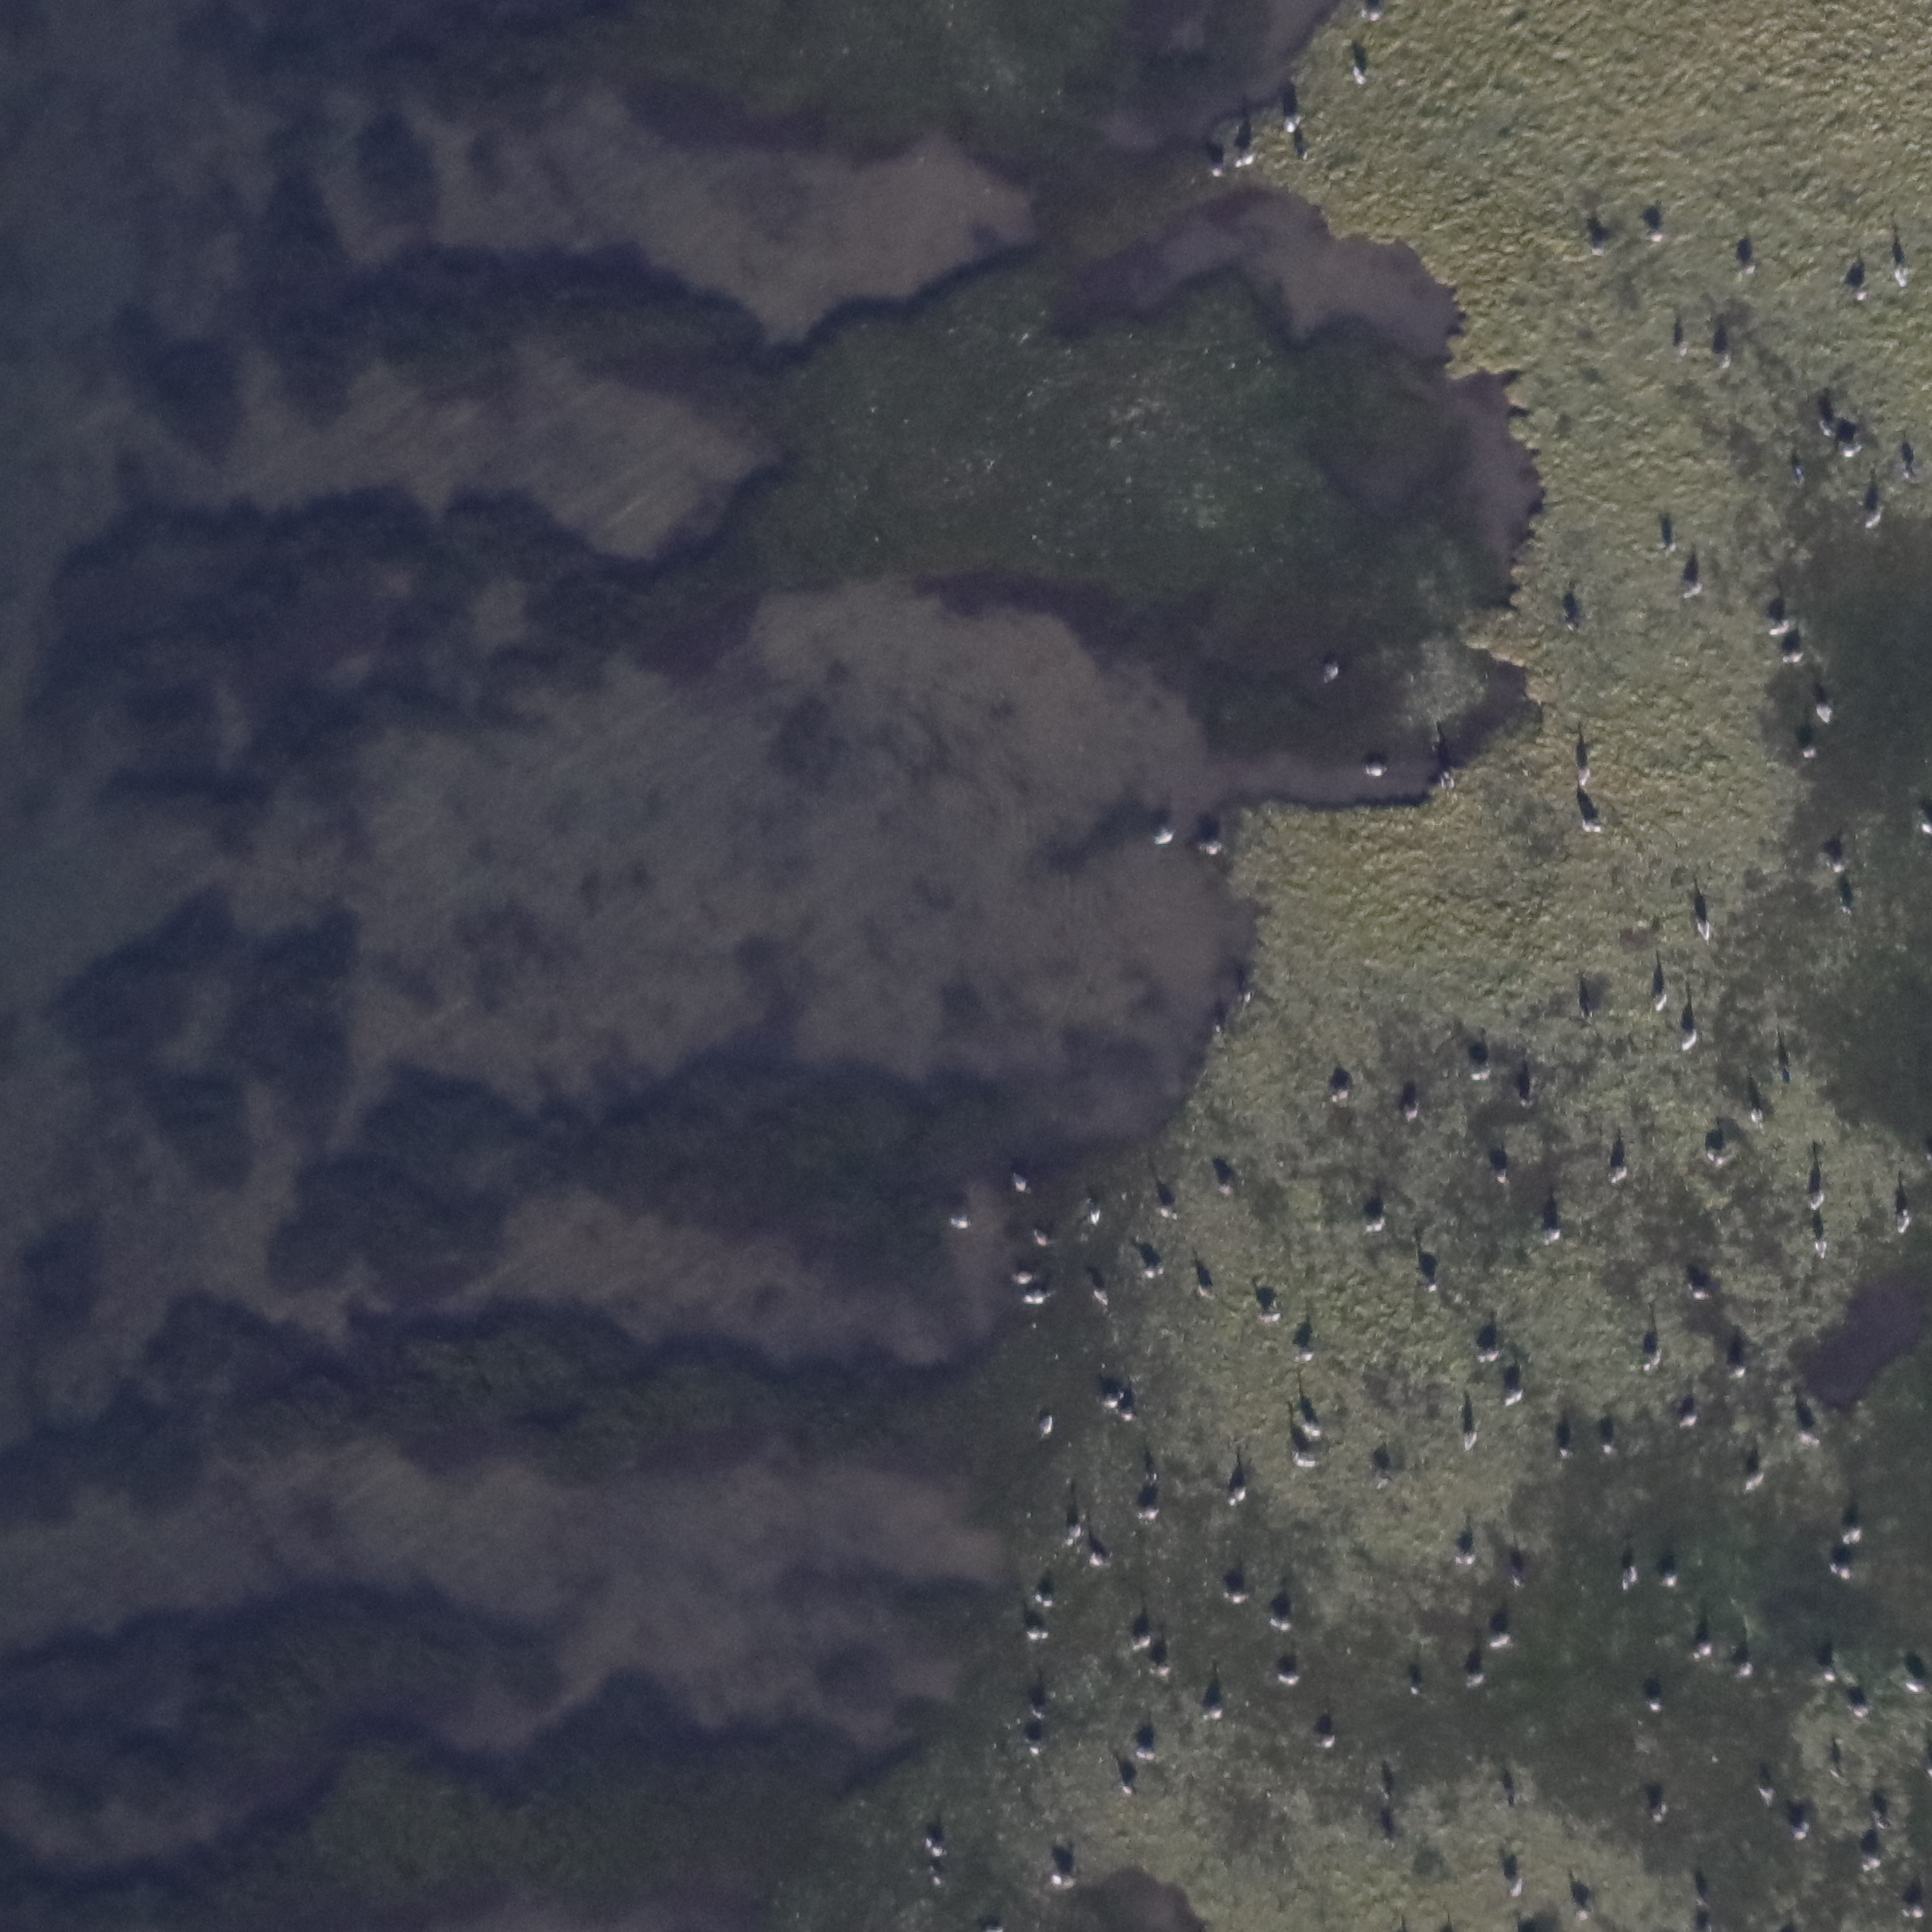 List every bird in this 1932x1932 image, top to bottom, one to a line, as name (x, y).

brant (1376, 11)
brant (1360, 80)
brant (1287, 128)
brant (1294, 151)
brant (1247, 158)
brant (1221, 174)
brant (1668, 228)
brant (1755, 265)
brant (1907, 271)
brant (1864, 293)
brant (1685, 345)
brant (1727, 355)
brant (1836, 433)
brant (1855, 451)
brant (1810, 469)
brant (1903, 477)
brant (1875, 528)
brant (1666, 539)
brant (1689, 595)
brant (1779, 624)
brant (1572, 630)
brant (1797, 653)
brant (1339, 667)
brant (1824, 716)
brant (1813, 763)
brant (1375, 774)
brant (1583, 774)
brant (1449, 781)
brant (1587, 830)
brant (1166, 831)
brant (1217, 843)
brant (1837, 864)
brant (1843, 907)
brant (1707, 927)
brant (1244, 997)
brant (1662, 999)
brant (1579, 1022)
brant (1696, 1044)
brant (1481, 1070)
brant (1785, 1075)
brant (1348, 1089)
brant (1522, 1099)
brant (1419, 1115)
brant (1765, 1116)
brant (1721, 1161)
brant (1615, 1175)
brant (1505, 1177)
brant (1022, 1178)
brant (1222, 1195)
brant (1822, 1203)
brant (1163, 1217)
brant (1375, 1219)
brant (1915, 1219)
brant (1097, 1223)
brant (1047, 1231)
brant (951, 1232)
brant (1557, 1236)
brant (1822, 1244)
brant (1159, 1272)
brant (1023, 1281)
brant (1438, 1284)
brant (1205, 1293)
brant (1693, 1296)
brant (1041, 1303)
brant (1107, 1305)
brant (1274, 1310)
brant (1307, 1346)
brant (1497, 1353)
brant (1649, 1363)
brant (1745, 1374)
brant (1523, 1395)
brant (1114, 1399)
brant (1692, 1415)
brant (1131, 1423)
brant (1315, 1425)
brant (1048, 1429)
brant (1471, 1435)
brant (1810, 1436)
brant (1567, 1449)
brant (1613, 1454)
brant (1309, 1460)
brant (1151, 1472)
brant (1383, 1481)
brant (1752, 1485)
brant (1234, 1502)
brant (1154, 1521)
brant (1077, 1524)
brant (1852, 1532)
brant (1465, 1557)
brant (1109, 1568)
brant (1638, 1573)
brant (1845, 1574)
brant (1518, 1578)
brant (1683, 1579)
brant (1047, 1602)
brant (1246, 1603)
brant (1283, 1613)
brant (1045, 1633)
brant (1509, 1634)
brant (1142, 1645)
brant (1702, 1650)
brant (1735, 1667)
brant (1163, 1673)
brant (1837, 1673)
brant (1475, 1675)
brant (1286, 1679)
brant (1915, 1680)
brant (1421, 1688)
brant (1655, 1703)
brant (1043, 1711)
brant (1867, 1711)
brant (1223, 1715)
brant (1323, 1741)
brant (1041, 1747)
brant (1143, 1749)
brant (1836, 1779)
brant (1393, 1784)
brant (1762, 1784)
brant (1135, 1793)
brant (1516, 1801)
brant (1666, 1808)
brant (1882, 1825)
brant (1806, 1827)
brant (1394, 1832)
brant (932, 1844)
brant (1872, 1859)
brant (1518, 1873)
brant (931, 1883)
brant (1064, 1887)
brant (1696, 1903)
brant (1575, 1911)
brant (1914, 1913)
brant (994, 1927)